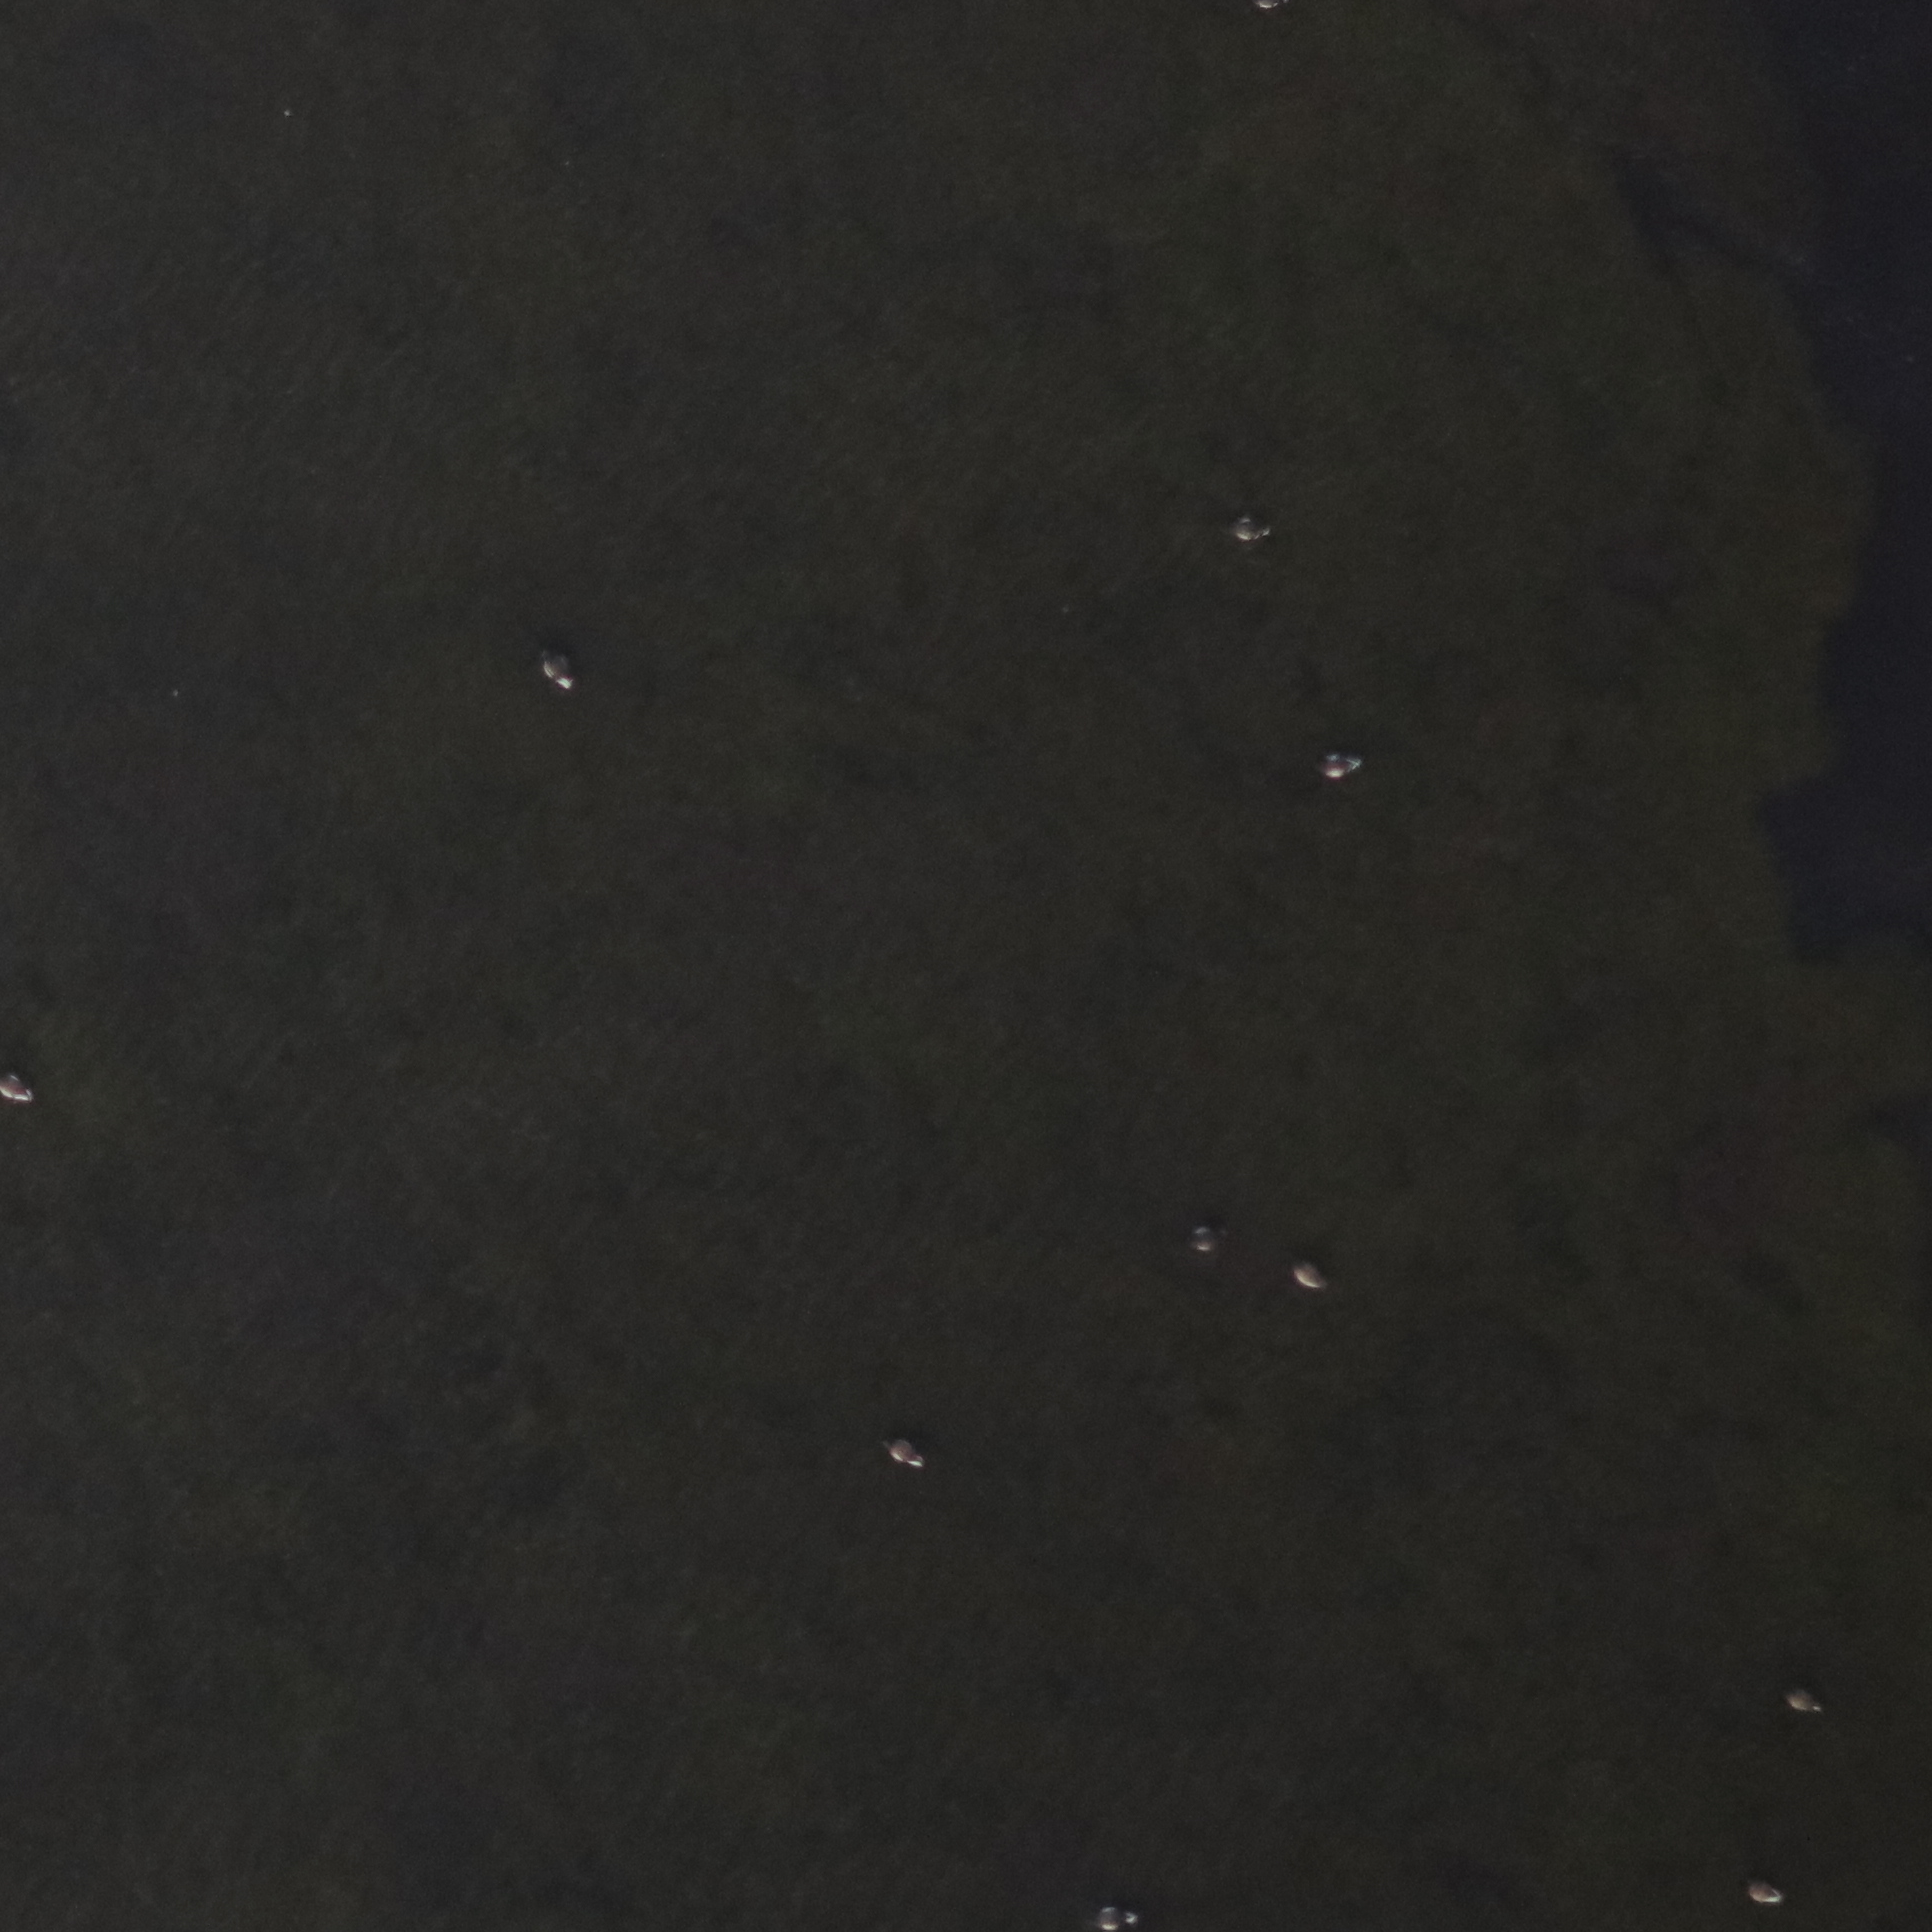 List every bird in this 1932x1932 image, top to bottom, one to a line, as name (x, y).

brant (1248, 528)
brant (559, 666)
brant (1339, 767)
brant (12, 1086)
brant (1205, 1238)
brant (1311, 1274)
brant (905, 1452)
brant (1805, 1699)
brant (1763, 1890)
brant (1112, 1919)